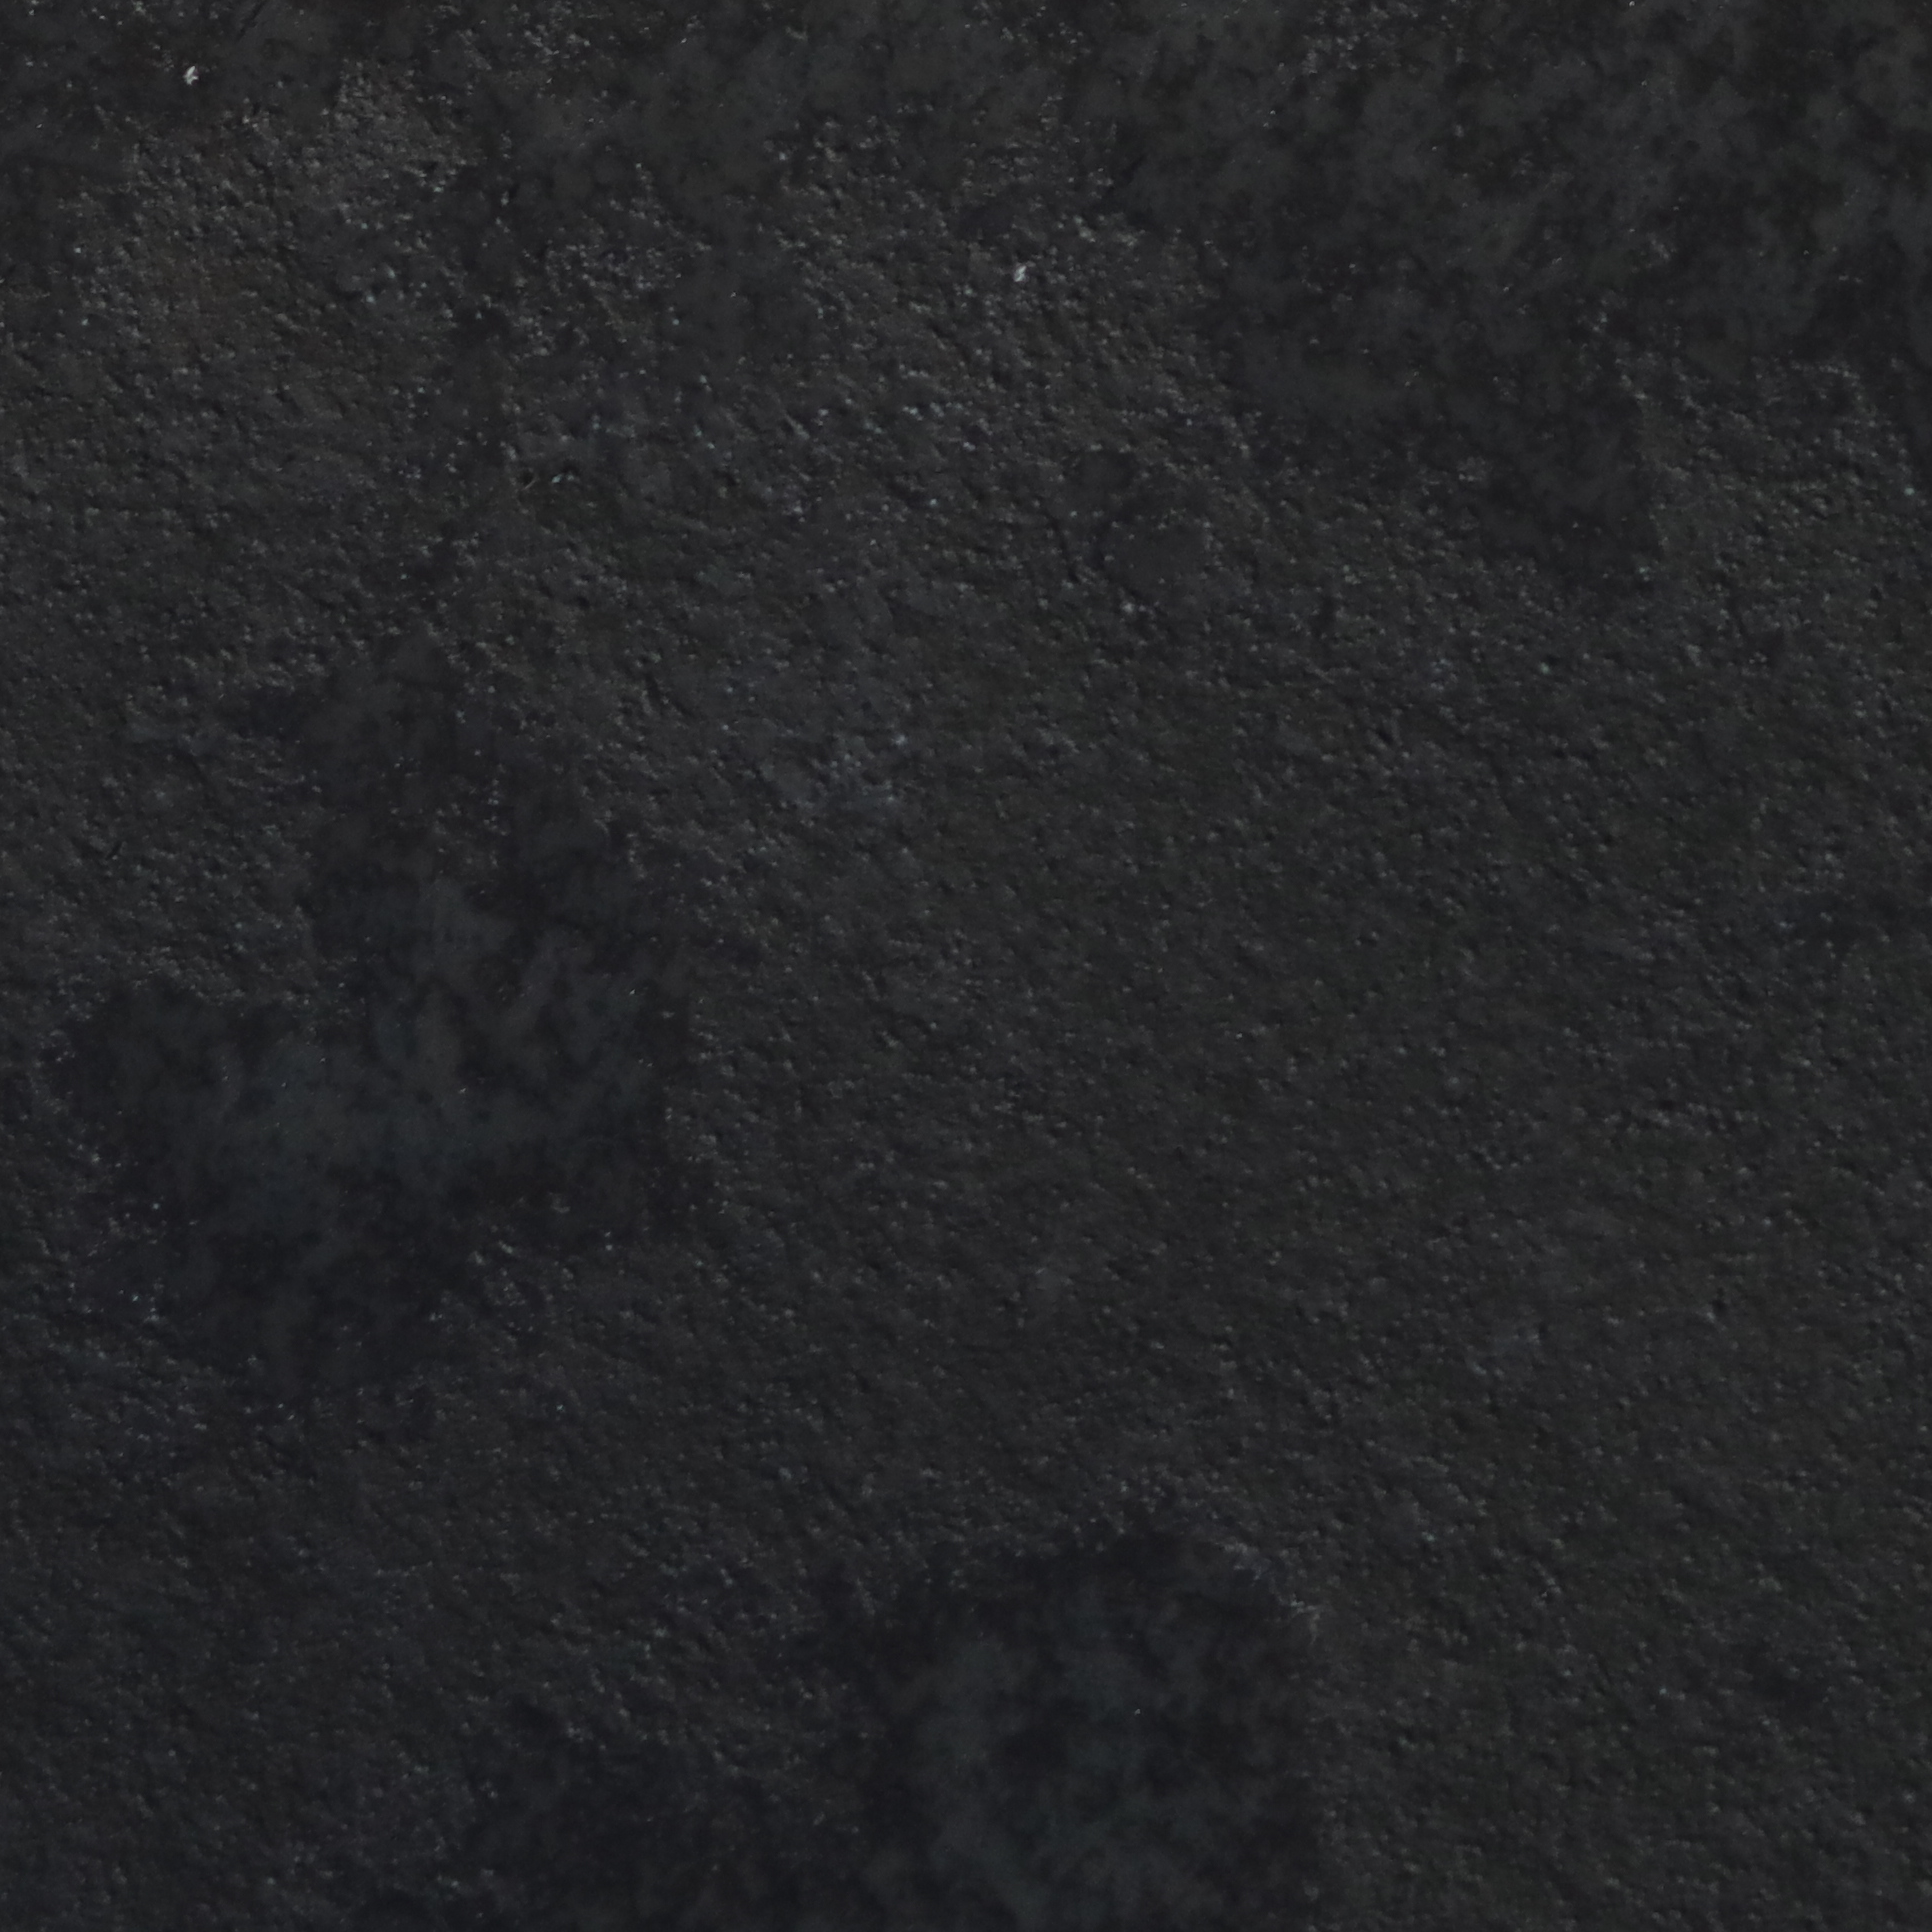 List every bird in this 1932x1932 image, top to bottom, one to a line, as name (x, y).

other bird (188, 76)